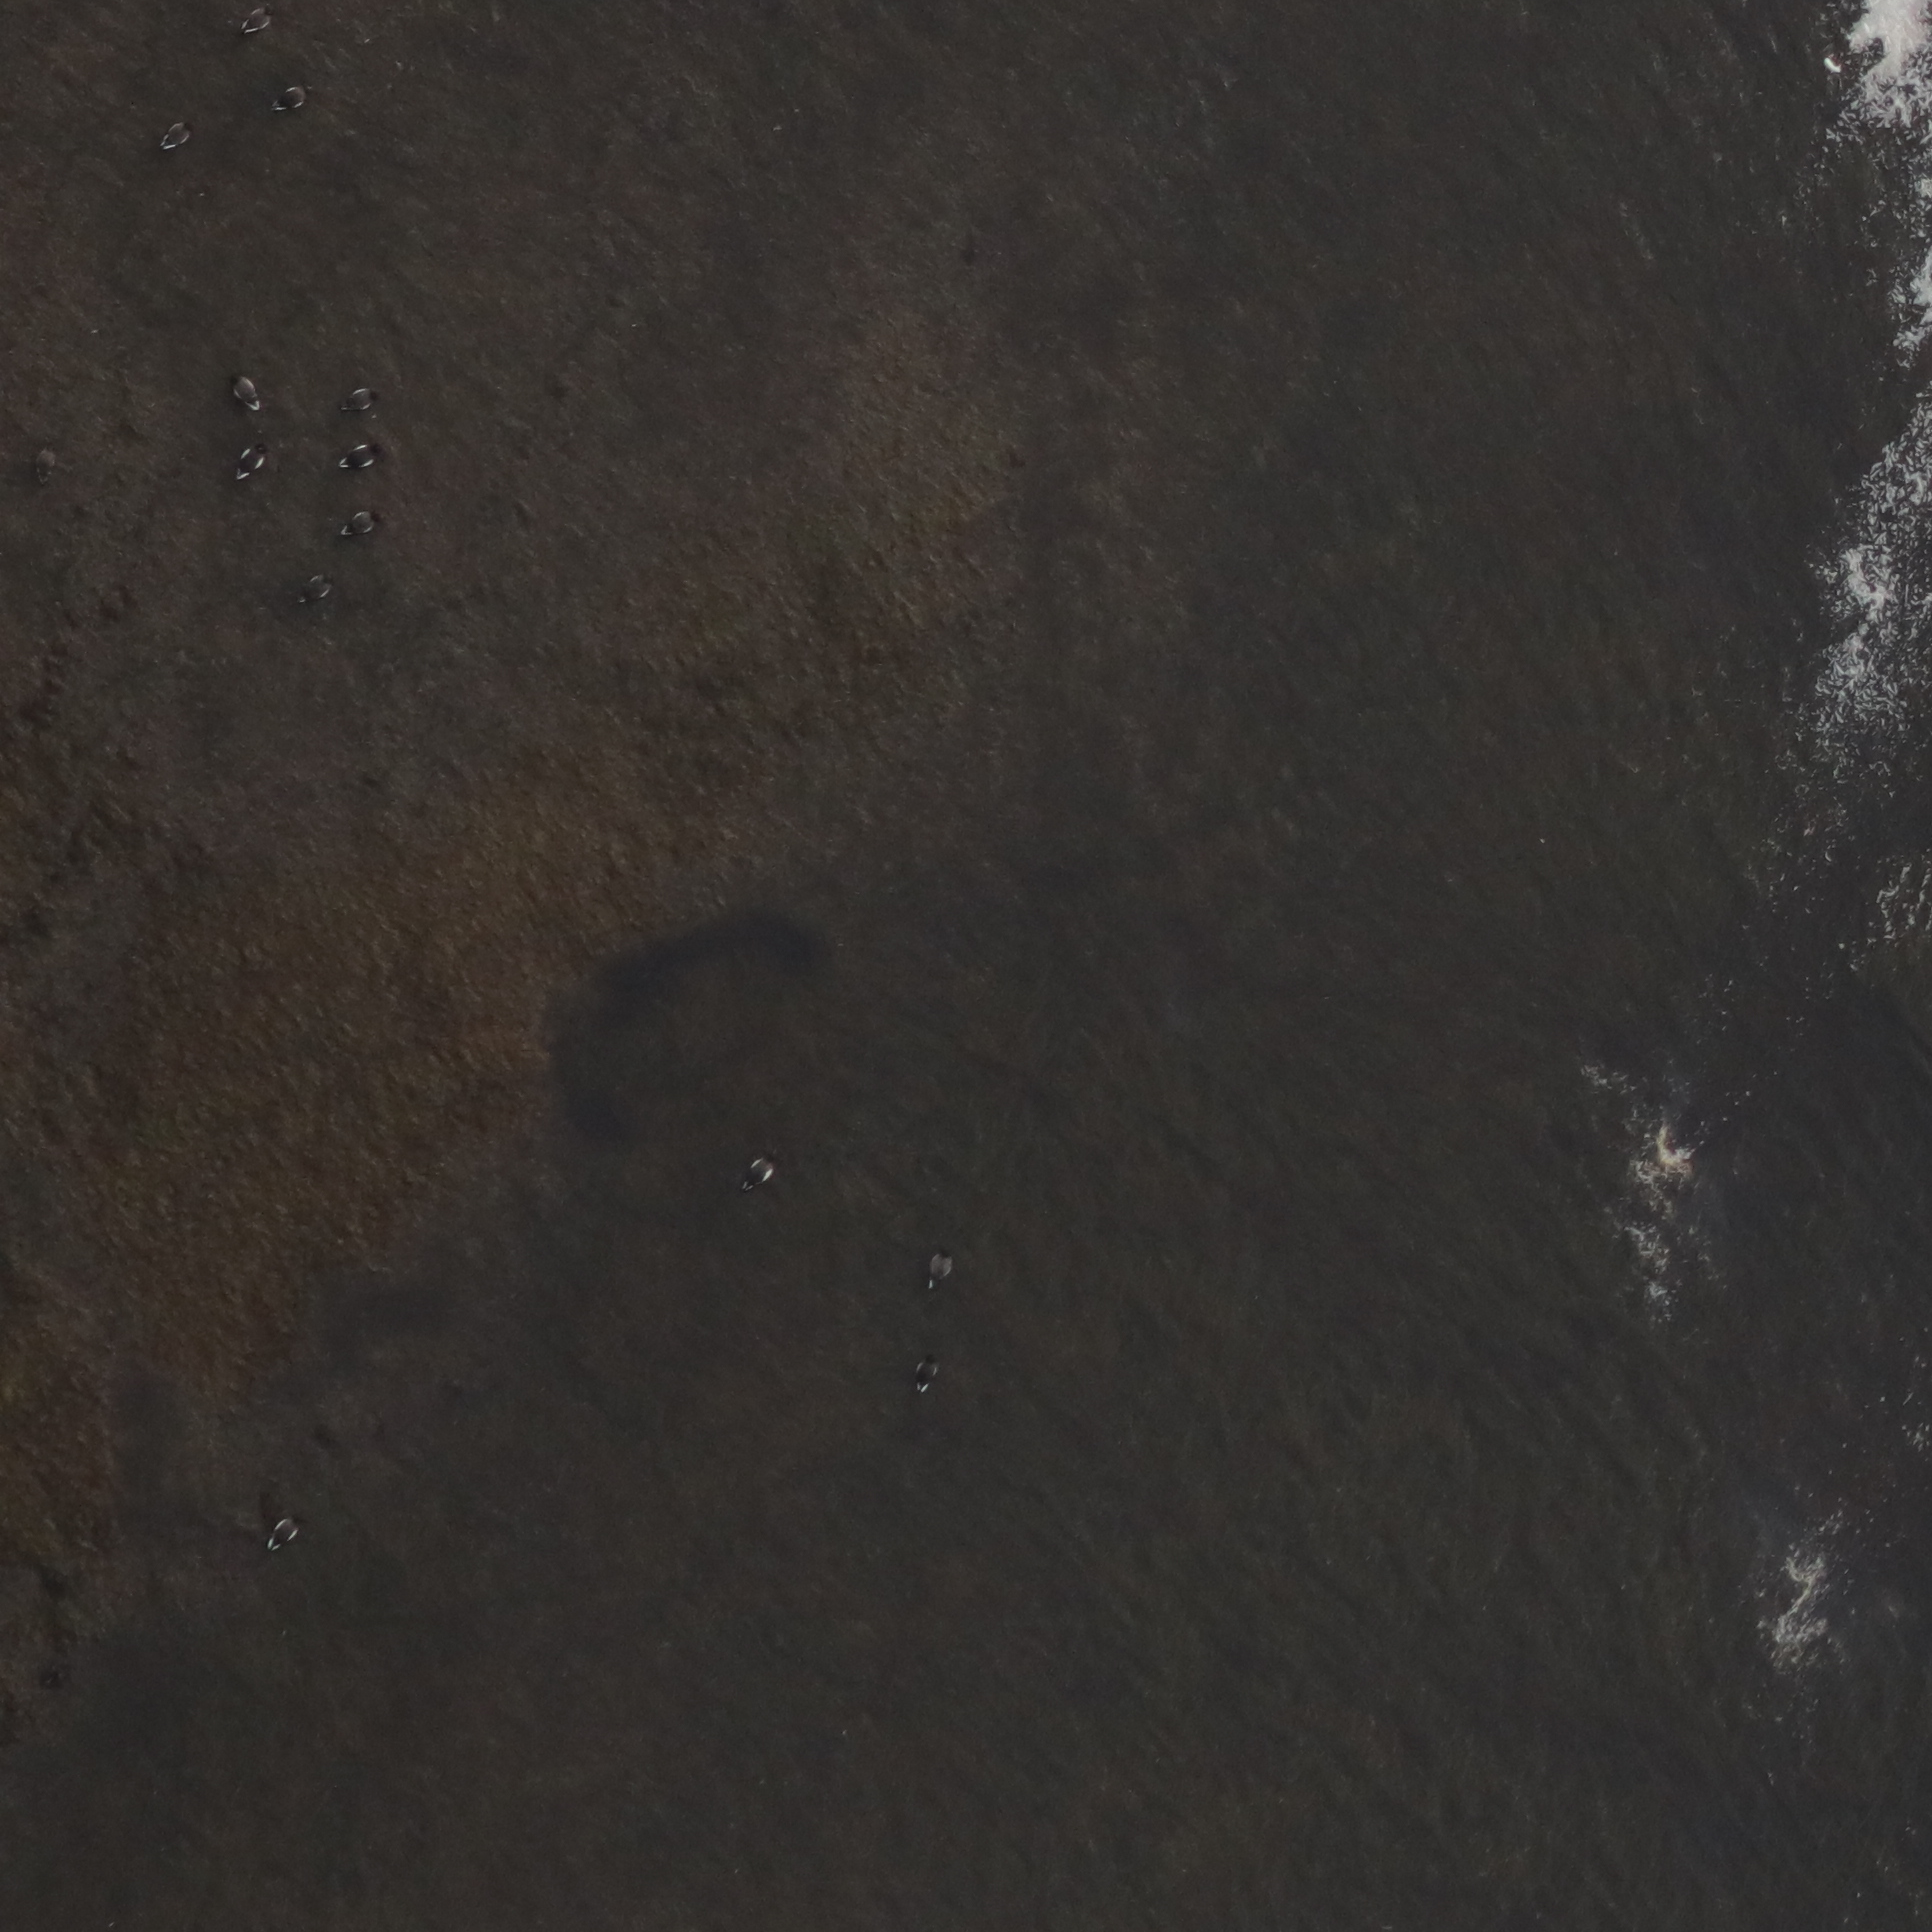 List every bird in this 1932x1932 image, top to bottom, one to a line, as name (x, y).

brant (257, 18)
brant (294, 98)
brant (177, 134)
brant (247, 394)
brant (362, 401)
brant (360, 457)
brant (45, 460)
brant (251, 460)
brant (361, 523)
brant (316, 589)
brant (761, 1171)
brant (941, 1268)
brant (925, 1373)
brant (284, 1532)